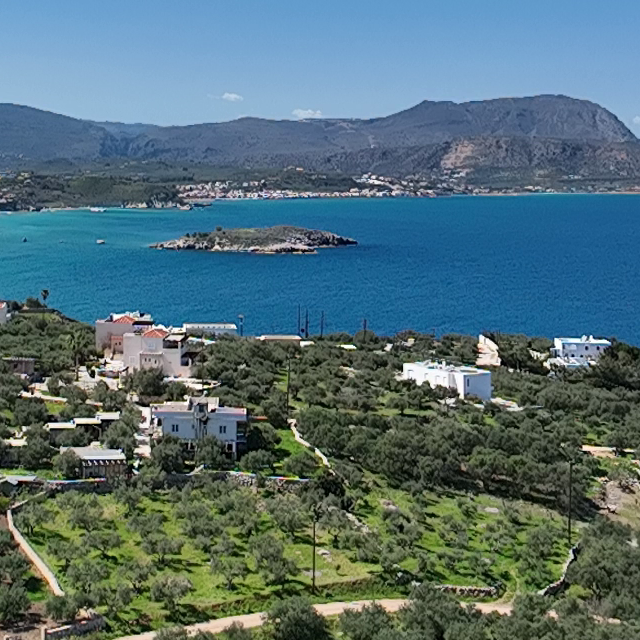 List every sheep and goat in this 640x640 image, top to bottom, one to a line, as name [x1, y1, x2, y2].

None